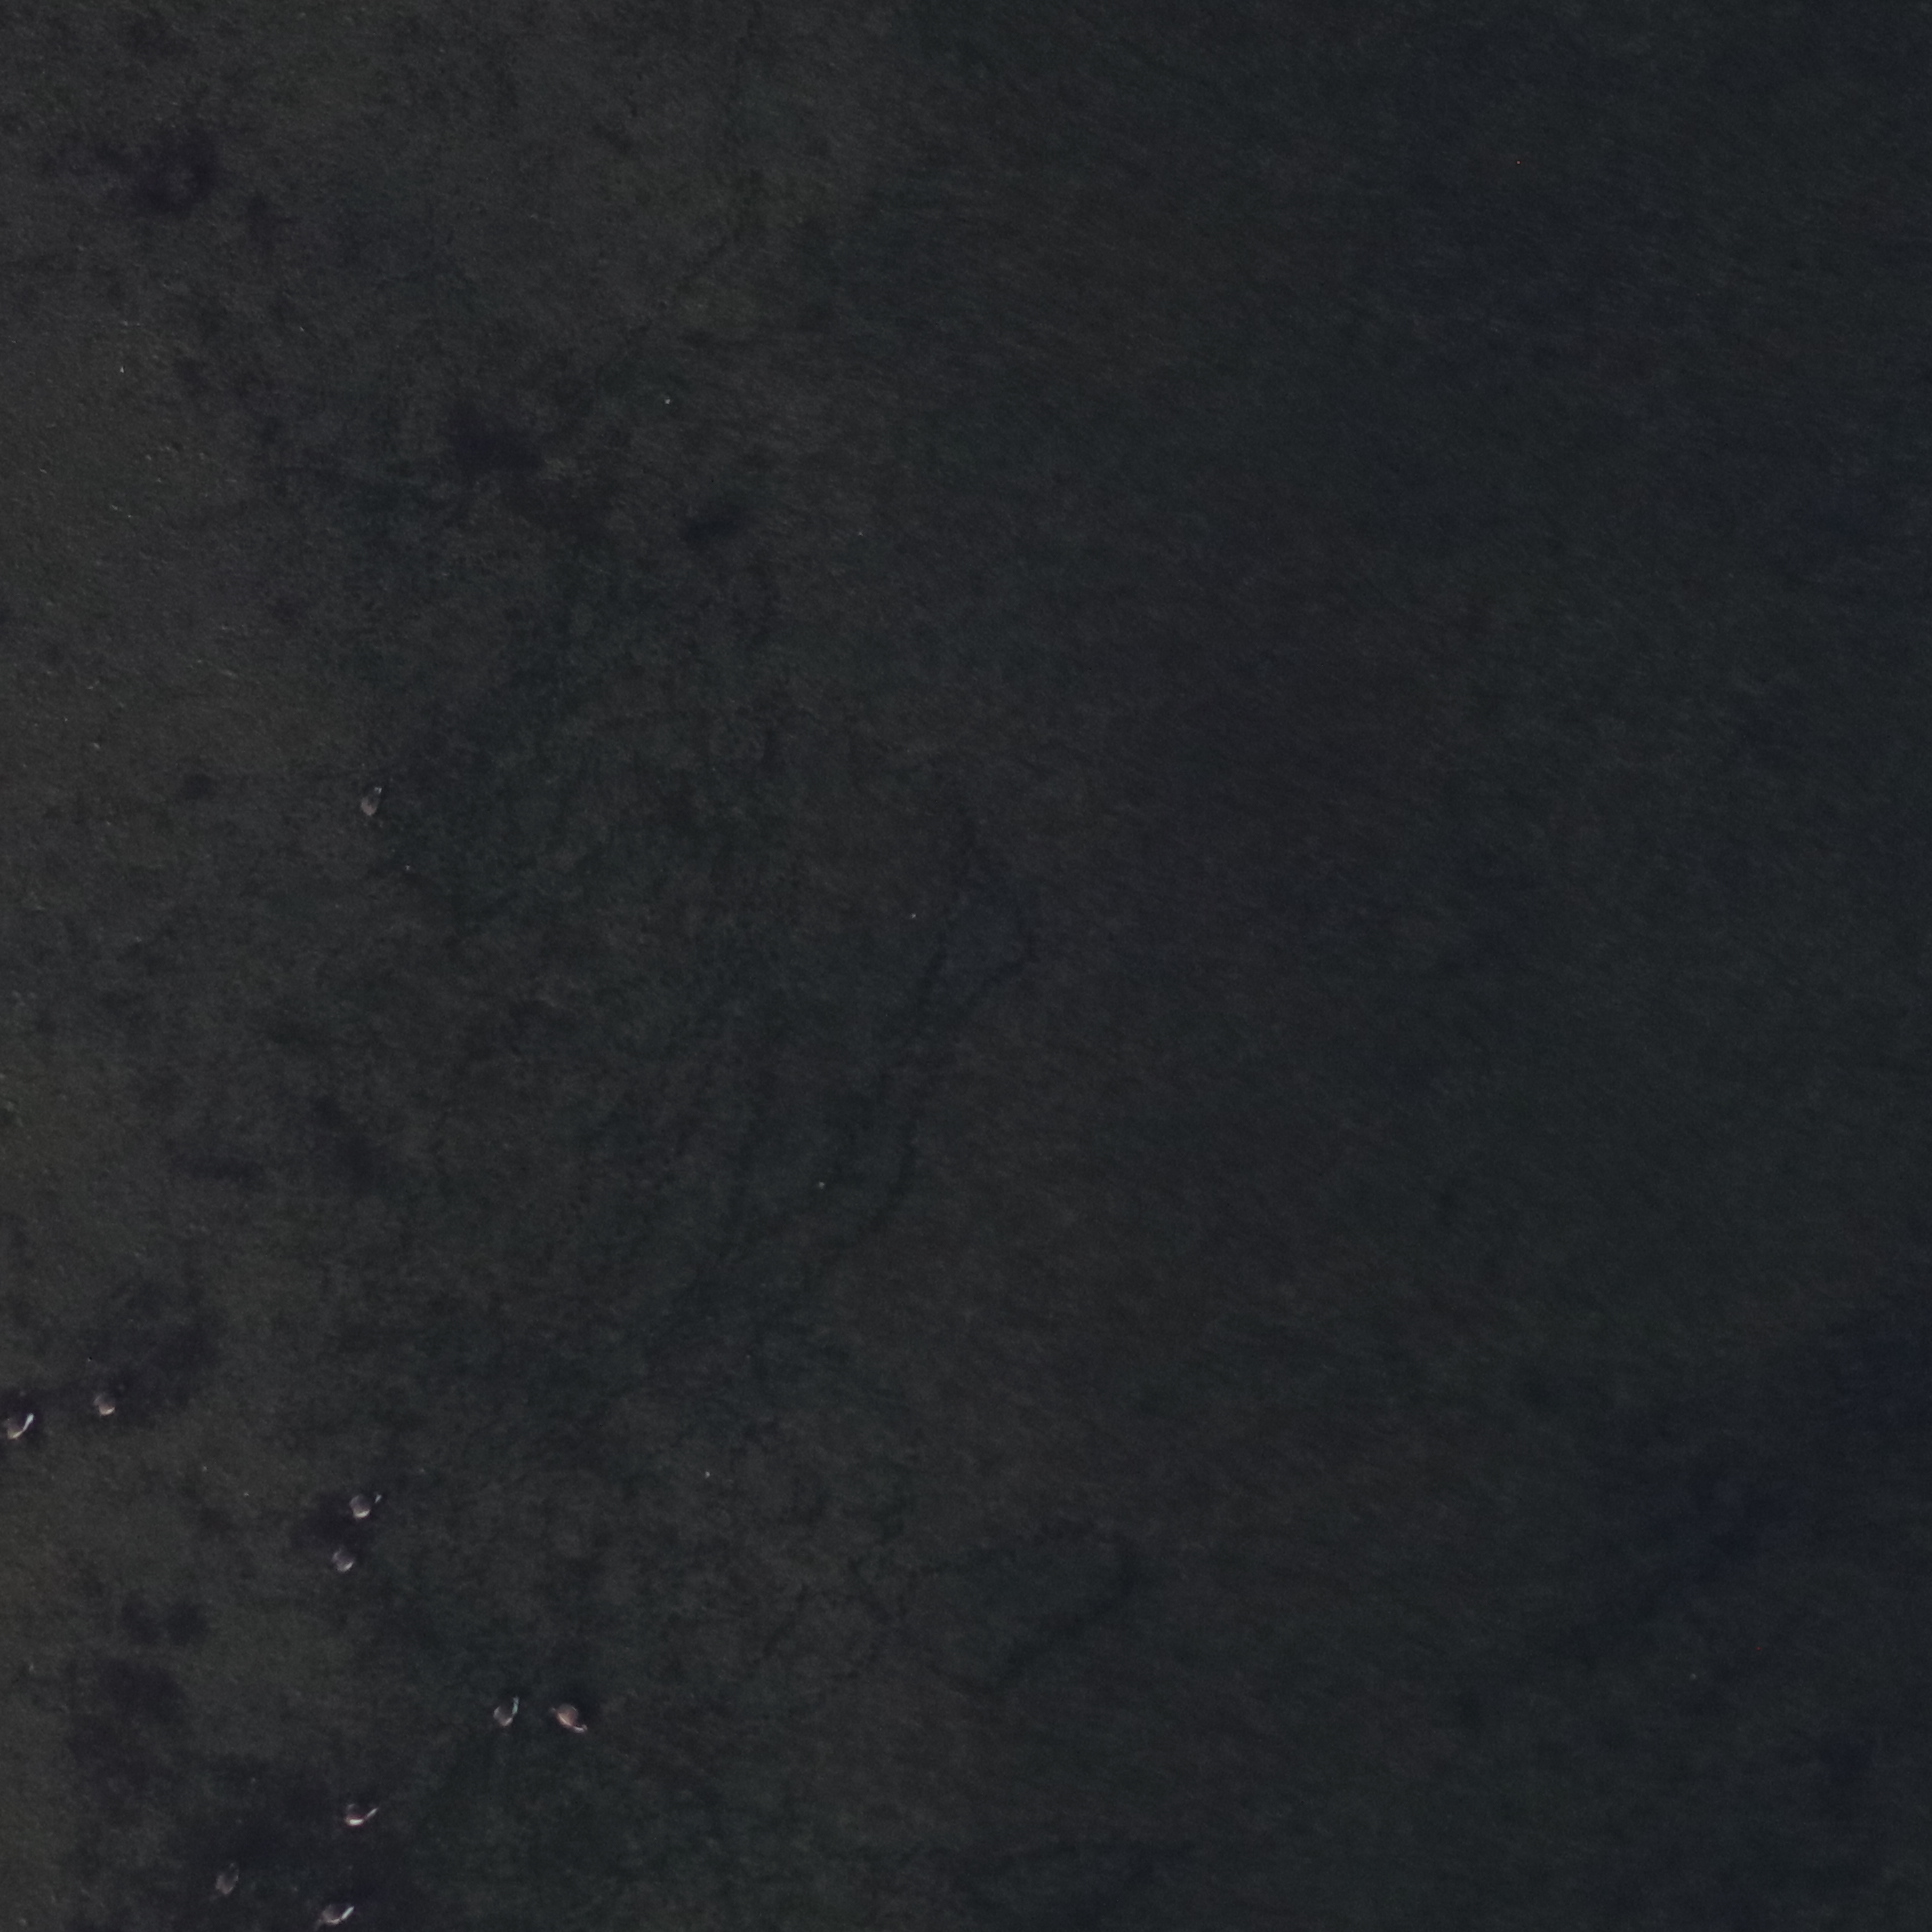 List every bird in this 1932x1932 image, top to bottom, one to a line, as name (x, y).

brant (373, 804)
brant (106, 1401)
brant (16, 1426)
brant (363, 1505)
brant (342, 1559)
brant (504, 1713)
brant (569, 1715)
brant (357, 1812)
brant (227, 1882)
brant (335, 1922)